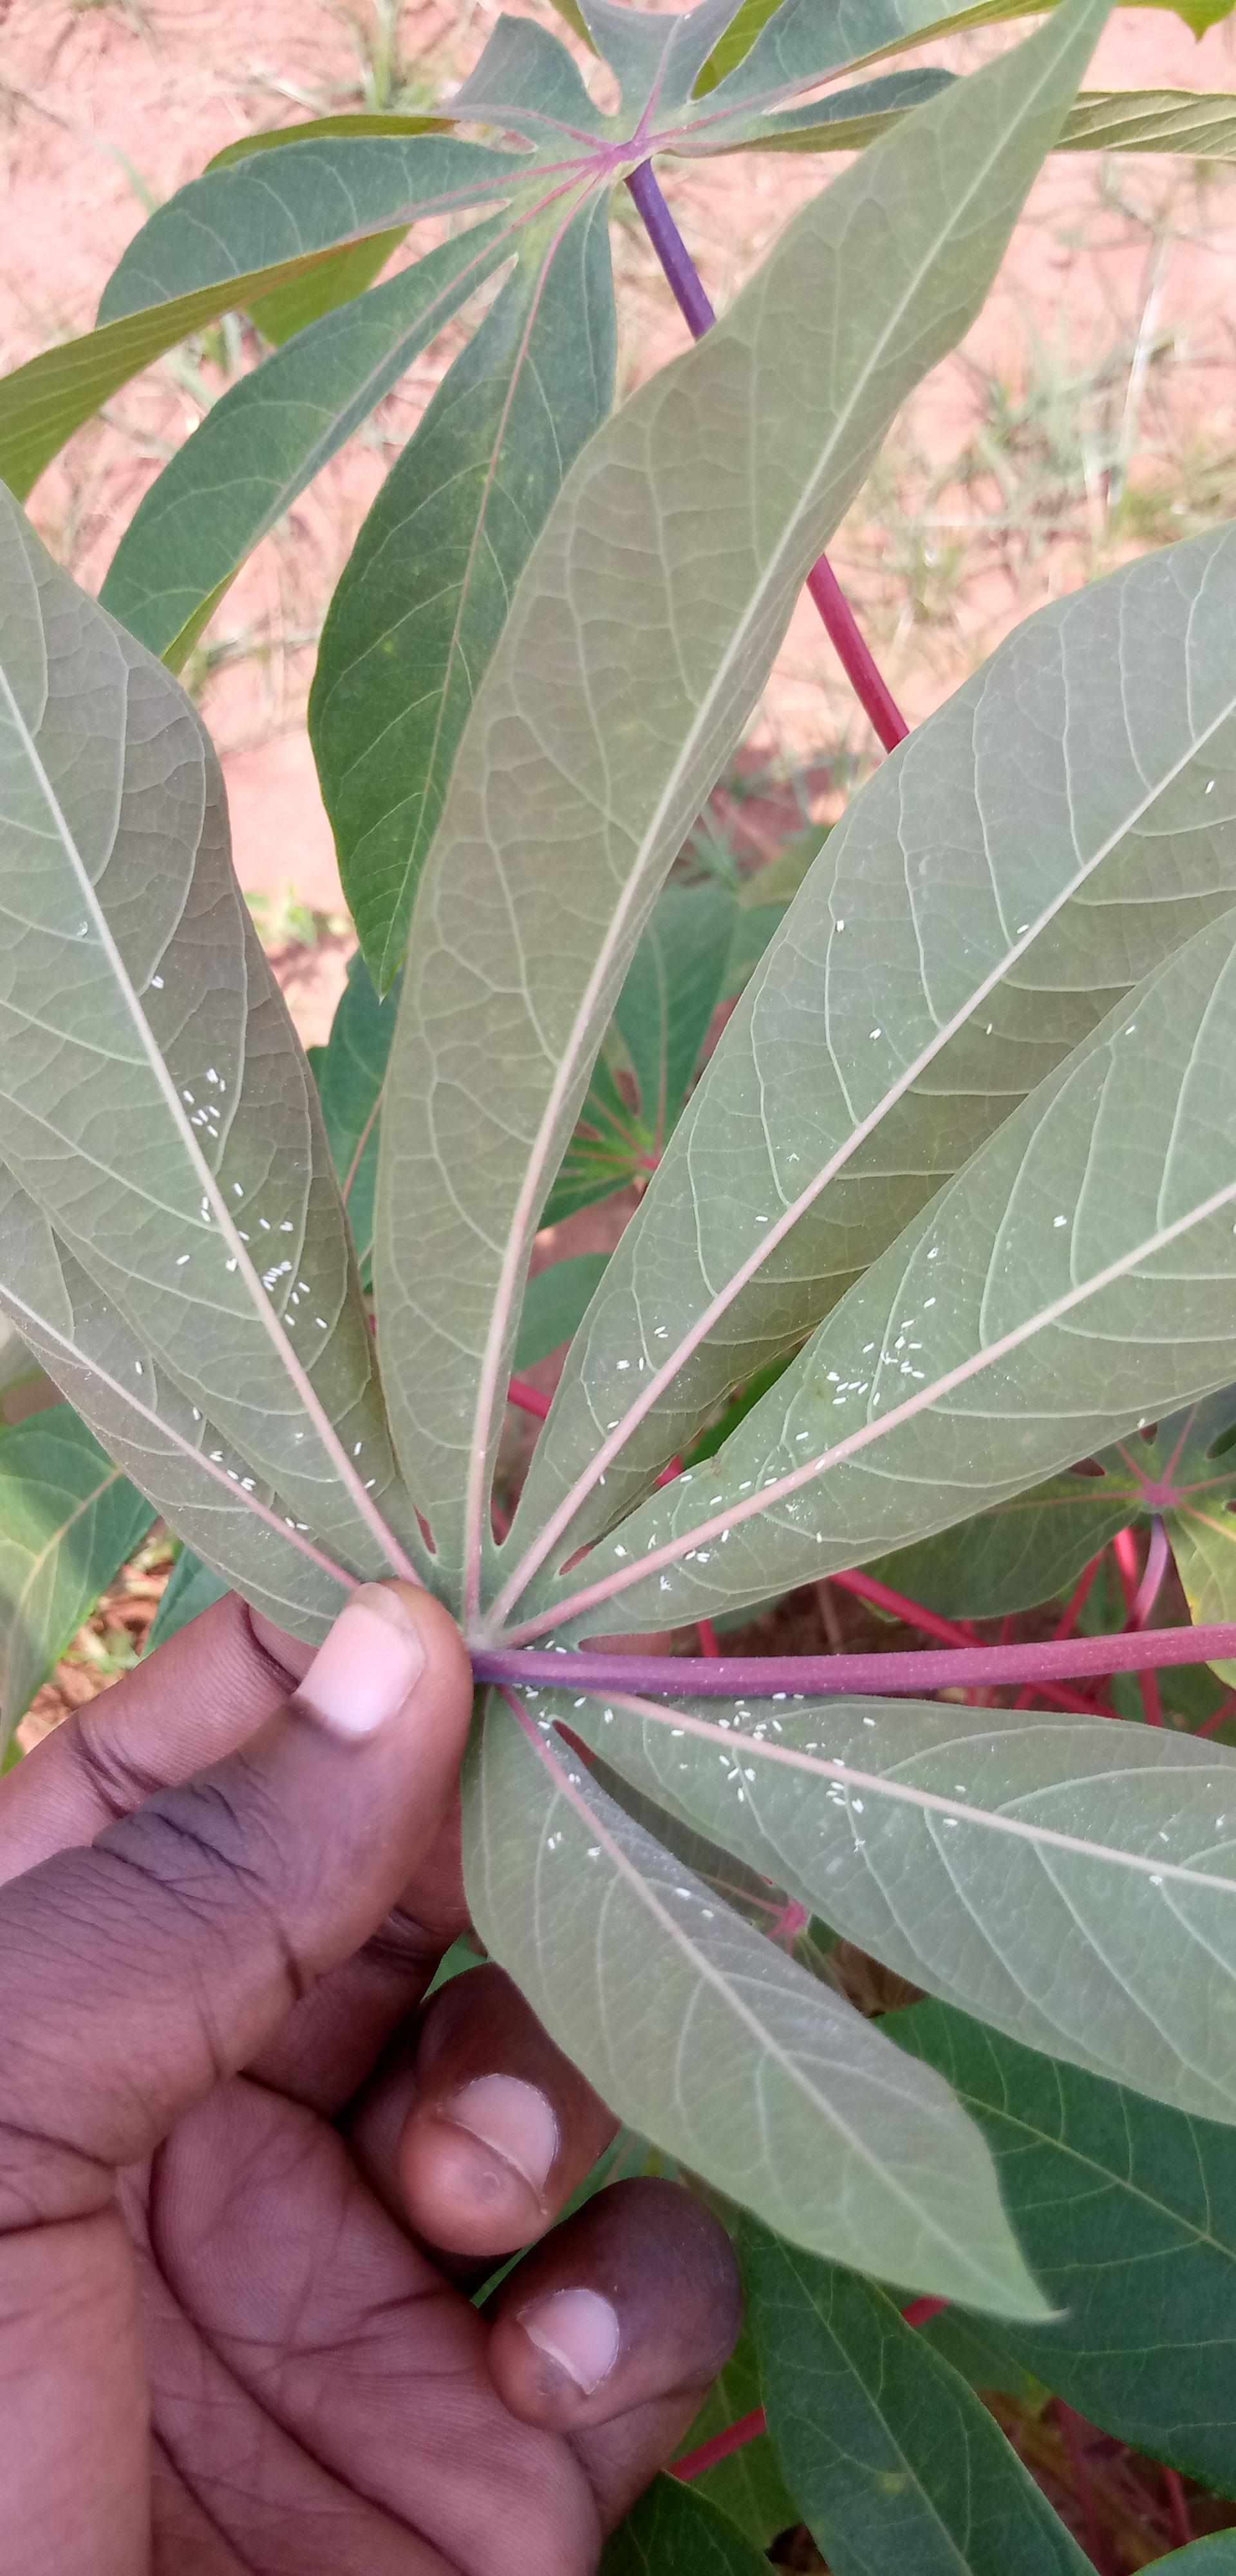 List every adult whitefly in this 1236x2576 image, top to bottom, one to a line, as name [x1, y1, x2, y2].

whitefly [1201, 778, 1216, 797]
whitefly [834, 918, 847, 934]
whitefly [74, 920, 93, 938]
whitefly [1013, 922, 1030, 938]
whitefly [154, 974, 165, 983]
whitefly [149, 978, 164, 989]
whitefly [985, 1022, 993, 1036]
whitefly [1121, 1023, 1137, 1038]
whitefly [865, 1025, 883, 1041]
whitefly [205, 1067, 219, 1084]
whitefly [218, 1078, 229, 1094]
whitefly [181, 1088, 195, 1106]
whitefly [208, 1106, 223, 1120]
whitefly [196, 1108, 211, 1123]
whitefly [189, 1116, 204, 1127]
whitefly [205, 1123, 220, 1140]
whitefly [786, 1151, 801, 1164]
whitefly [232, 1181, 245, 1198]
whitefly [200, 1194, 211, 1209]
whitefly [200, 1209, 215, 1223]
whitefly [753, 1214, 772, 1224]
whitefly [1051, 1214, 1069, 1229]
whitefly [257, 1215, 272, 1231]
whitefly [278, 1219, 295, 1234]
whitefly [236, 1229, 250, 1242]
whitefly [925, 1245, 941, 1261]
whitefly [174, 1252, 191, 1267]
whitefly [222, 1256, 238, 1274]
whitefly [279, 1260, 293, 1273]
whitefly [269, 1267, 283, 1276]
whitefly [267, 1270, 279, 1278]
whitefly [261, 1275, 278, 1283]
whitefly [262, 1279, 276, 1294]
whitefly [297, 1280, 312, 1294]
whitefly [290, 1290, 302, 1307]
whitefly [918, 1294, 937, 1311]
whitefly [283, 1312, 297, 1327]
whitefly [314, 1315, 330, 1332]
whitefly [900, 1318, 916, 1330]
whitefly [653, 1325, 668, 1336]
whitefly [657, 1332, 669, 1340]
whitefly [892, 1336, 906, 1349]
whitefly [908, 1340, 923, 1351]
whitefly [859, 1341, 874, 1355]
whitefly [878, 1349, 900, 1365]
whitefly [635, 1355, 646, 1372]
whitefly [132, 1358, 145, 1378]
whitefly [615, 1359, 632, 1372]
whitefly [898, 1361, 910, 1368]
whitefly [897, 1367, 914, 1374]
whitefly [827, 1369, 839, 1376]
whitefly [911, 1370, 926, 1380]
whitefly [825, 1375, 840, 1383]
whitefly [848, 1379, 862, 1391]
whitefly [836, 1381, 849, 1395]
whitefly [857, 1381, 869, 1397]
whitefly [871, 1391, 883, 1409]
whitefly [830, 1396, 850, 1408]
whitefly [191, 1405, 203, 1424]
whitefly [1135, 1417, 1147, 1430]
whitefly [606, 1419, 621, 1430]
whitefly [794, 1429, 809, 1443]
whitefly [351, 1440, 364, 1457]
whitefly [211, 1449, 223, 1456]
whitefly [208, 1454, 223, 1463]
whitefly [813, 1457, 826, 1472]
whitefly [223, 1465, 240, 1481]
whitefly [599, 1472, 606, 1488]
whitefly [678, 1472, 695, 1485]
whitefly [242, 1475, 257, 1487]
whitefly [762, 1475, 778, 1488]
whitefly [362, 1477, 377, 1492]
whitefly [737, 1478, 753, 1492]
whitefly [239, 1480, 252, 1492]
whitefly [707, 1494, 726, 1506]
whitefly [283, 1514, 295, 1530]
whitefly [295, 1520, 312, 1533]
whitefly [720, 1526, 730, 1545]
whitefly [813, 1529, 825, 1545]
whitefly [645, 1530, 660, 1551]
whitefly [612, 1543, 632, 1558]
whitefly [684, 1548, 695, 1562]
whitefly [696, 1551, 709, 1557]
whitefly [696, 1557, 709, 1564]
whitefly [657, 1573, 673, 1595]
whitefly [542, 1638, 556, 1651]
whitefly [521, 1643, 536, 1653]
whitefly [554, 1643, 568, 1654]
whitefly [509, 1680, 523, 1690]
whitefly [523, 1684, 534, 1692]
whitefly [526, 1690, 539, 1700]
whitefly [792, 1691, 806, 1701]
whitefly [770, 1692, 787, 1703]
whitefly [572, 1694, 587, 1709]
whitefly [731, 1698, 745, 1710]
whitefly [607, 1707, 615, 1722]
whitefly [603, 1709, 609, 1725]
whitefly [737, 1710, 751, 1719]
whitefly [732, 1714, 740, 1730]
whitefly [861, 1715, 877, 1727]
whitefly [716, 1718, 731, 1730]
whitefly [771, 1718, 783, 1733]
whitefly [535, 1718, 552, 1734]
whitefly [753, 1723, 769, 1731]
whitefly [668, 1728, 688, 1739]
whitefly [751, 1730, 765, 1741]
whitefly [543, 1738, 554, 1748]
whitefly [803, 1740, 818, 1752]
whitefly [716, 1754, 733, 1768]
whitefly [831, 1756, 845, 1766]
whitefly [677, 1761, 689, 1772]
whitefly [743, 1765, 757, 1784]
whitefly [726, 1766, 740, 1781]
whitefly [565, 1772, 574, 1785]
whitefly [829, 1781, 847, 1790]
whitefly [952, 1782, 967, 1794]
whitefly [736, 1786, 746, 1804]
whitefly [823, 1788, 838, 1797]
whitefly [830, 1796, 847, 1807]
whitefly [856, 1797, 866, 1812]
whitefly [851, 1799, 863, 1814]
whitefly [1213, 1813, 1228, 1829]
whitefly [940, 1815, 959, 1829]
whitefly [1157, 1829, 1170, 1844]
whitefly [555, 1831, 564, 1842]
whitefly [546, 1834, 555, 1852]
whitefly [852, 1838, 868, 1855]
whitefly [586, 1842, 602, 1861]
whitefly [1146, 1872, 1165, 1887]
whitefly [672, 1886, 691, 1900]
whitefly [701, 1907, 715, 1920]